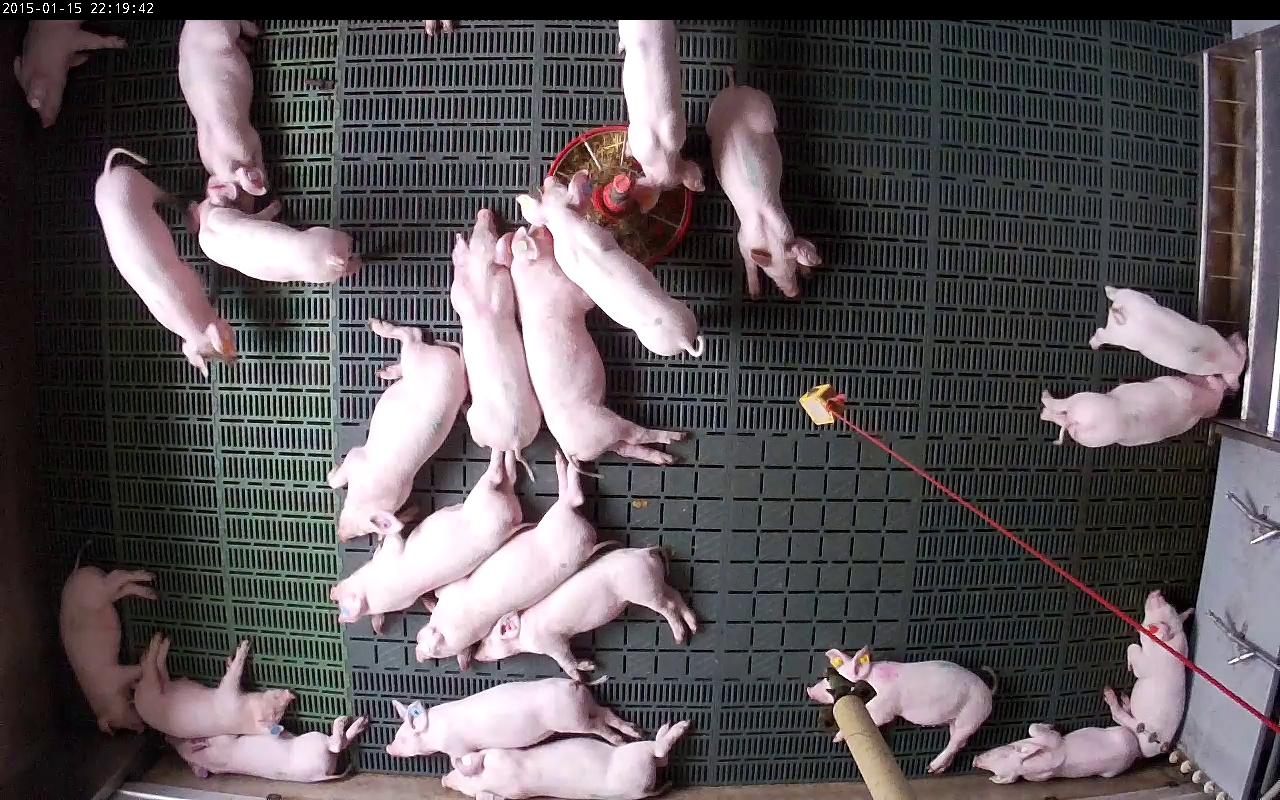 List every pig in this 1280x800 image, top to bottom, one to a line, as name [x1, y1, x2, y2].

pig [178, 19, 268, 213]
pig [616, 19, 705, 214]
pig [13, 20, 127, 130]
pig [705, 66, 822, 302]
pig [95, 149, 237, 377]
pig [514, 170, 705, 360]
pig [181, 180, 362, 284]
pig [449, 210, 544, 484]
pig [509, 225, 691, 478]
pig [1090, 285, 1247, 393]
pig [324, 318, 467, 541]
pig [1040, 374, 1227, 450]
pig [416, 448, 619, 670]
pig [331, 449, 538, 635]
pig [474, 541, 698, 685]
pig [58, 556, 158, 735]
pig [1103, 590, 1194, 760]
pig [136, 634, 297, 738]
pig [806, 647, 998, 776]
pig [386, 674, 643, 770]
pig [164, 711, 370, 780]
pig [441, 721, 690, 799]
pig [973, 721, 1140, 785]